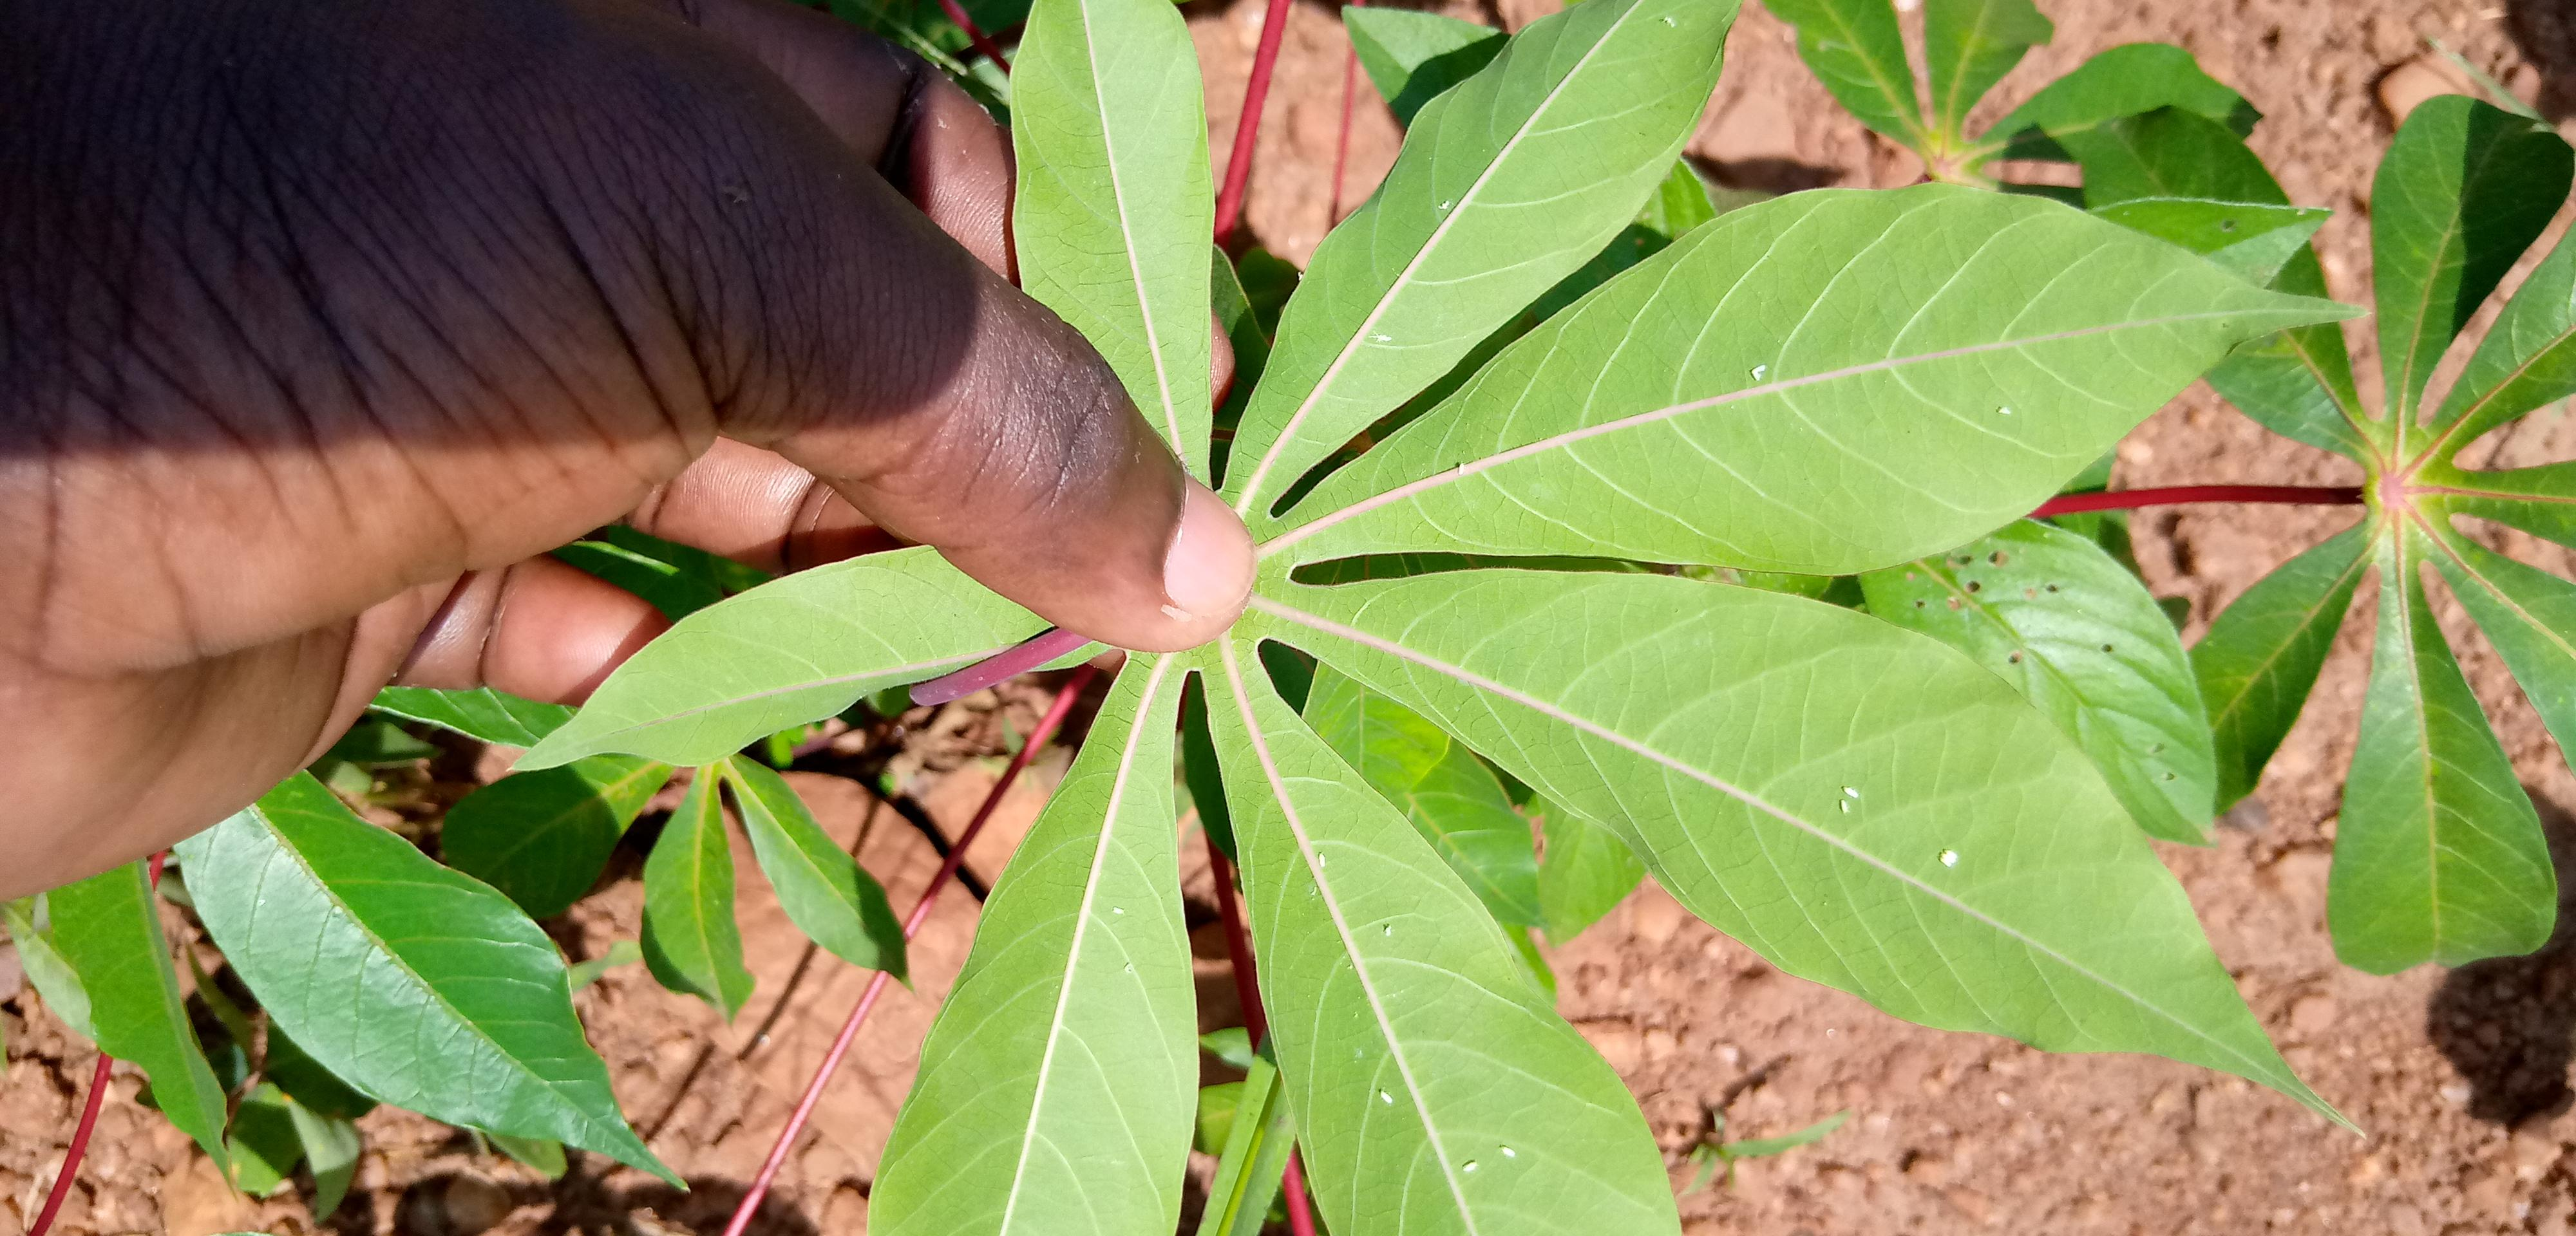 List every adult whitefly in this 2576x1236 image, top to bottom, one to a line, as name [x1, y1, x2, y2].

whitefly [1661, 15, 1676, 28]
whitefly [1436, 198, 1452, 211]
whitefly [1366, 329, 1393, 344]
whitefly [1750, 363, 1768, 382]
whitefly [1996, 405, 2012, 417]
whitefly [1457, 462, 1466, 477]
whitefly [1840, 785, 1861, 799]
whitefly [1840, 798, 1850, 815]
whitefly [1940, 846, 1960, 862]
whitefly [1318, 850, 1327, 868]
whitefly [1938, 854, 1951, 869]
whitefly [1110, 905, 1126, 915]
whitefly [1383, 921, 1394, 938]
whitefly [1122, 961, 1133, 975]
whitefly [1378, 1089, 1394, 1105]
whitefly [1499, 1144, 1517, 1159]
whitefly [1461, 1159, 1480, 1172]